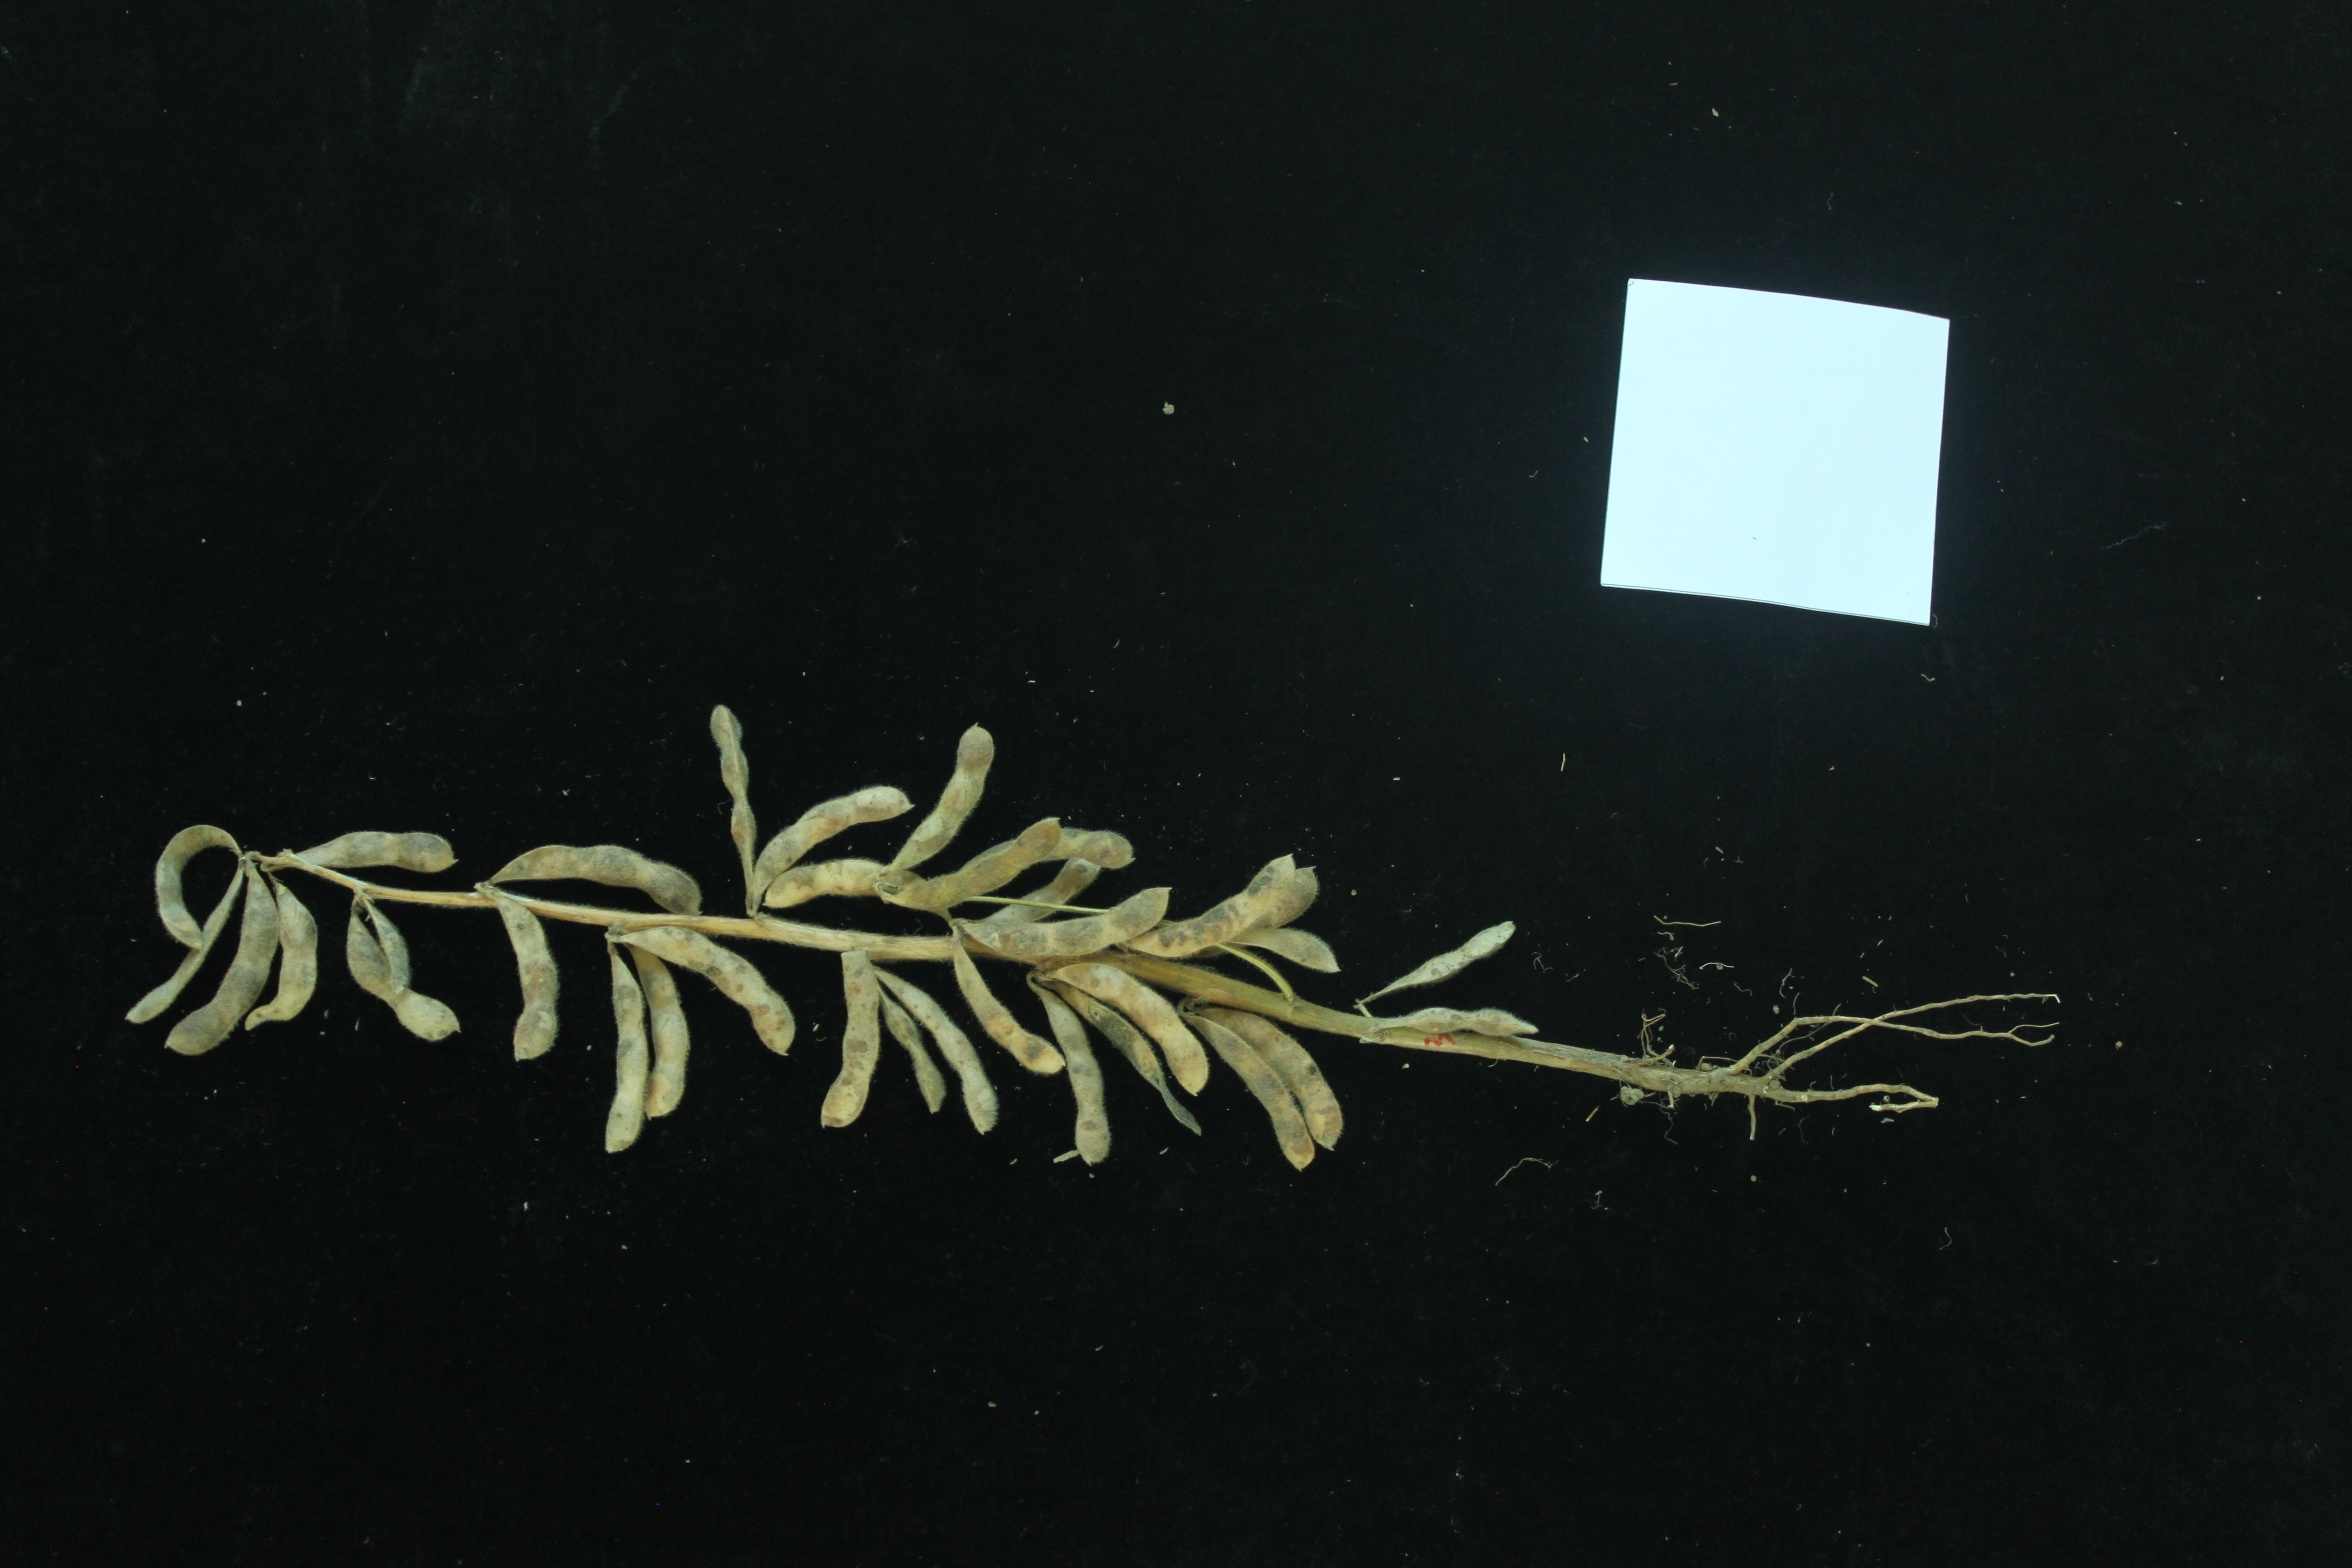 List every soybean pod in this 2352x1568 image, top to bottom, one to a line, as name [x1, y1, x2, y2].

soybean pod [709, 706, 755, 905]
soybean pod [884, 727, 992, 871]
soybean pod [754, 786, 915, 910]
soybean pod [890, 819, 1060, 911]
soybean pod [154, 824, 240, 951]
soybean pod [1050, 831, 1130, 867]
soybean pod [274, 833, 459, 873]
soybean pod [486, 845, 701, 917]
soybean pod [1121, 855, 1297, 958]
soybean pod [990, 860, 1101, 928]
soybean pod [768, 862, 950, 917]
soybean pod [165, 865, 279, 1055]
soybean pod [1250, 869, 1314, 931]
soybean pod [126, 870, 240, 1020]
soybean pod [249, 882, 317, 1029]
soybean pod [951, 888, 1173, 957]
soybean pod [484, 893, 558, 1059]
soybean pod [365, 909, 409, 988]
soybean pod [346, 914, 460, 1040]
soybean pod [1364, 926, 1514, 1001]
soybean pod [611, 927, 797, 1057]
soybean pod [955, 929, 1063, 1074]
soybean pod [1234, 932, 1338, 970]
soybean pod [606, 945, 648, 1153]
soybean pod [627, 948, 689, 1120]
soybean pod [820, 948, 879, 1130]
soybean pod [1039, 963, 1208, 1097]
soybean pod [874, 968, 995, 1134]
soybean pod [1031, 976, 1109, 1165]
soybean pod [878, 989, 944, 1116]
soybean pod [1056, 989, 1199, 1131]
soybean pod [1195, 1009, 1342, 1151]
soybean pod [1378, 1009, 1539, 1037]
soybean pod [1184, 1015, 1314, 1167]